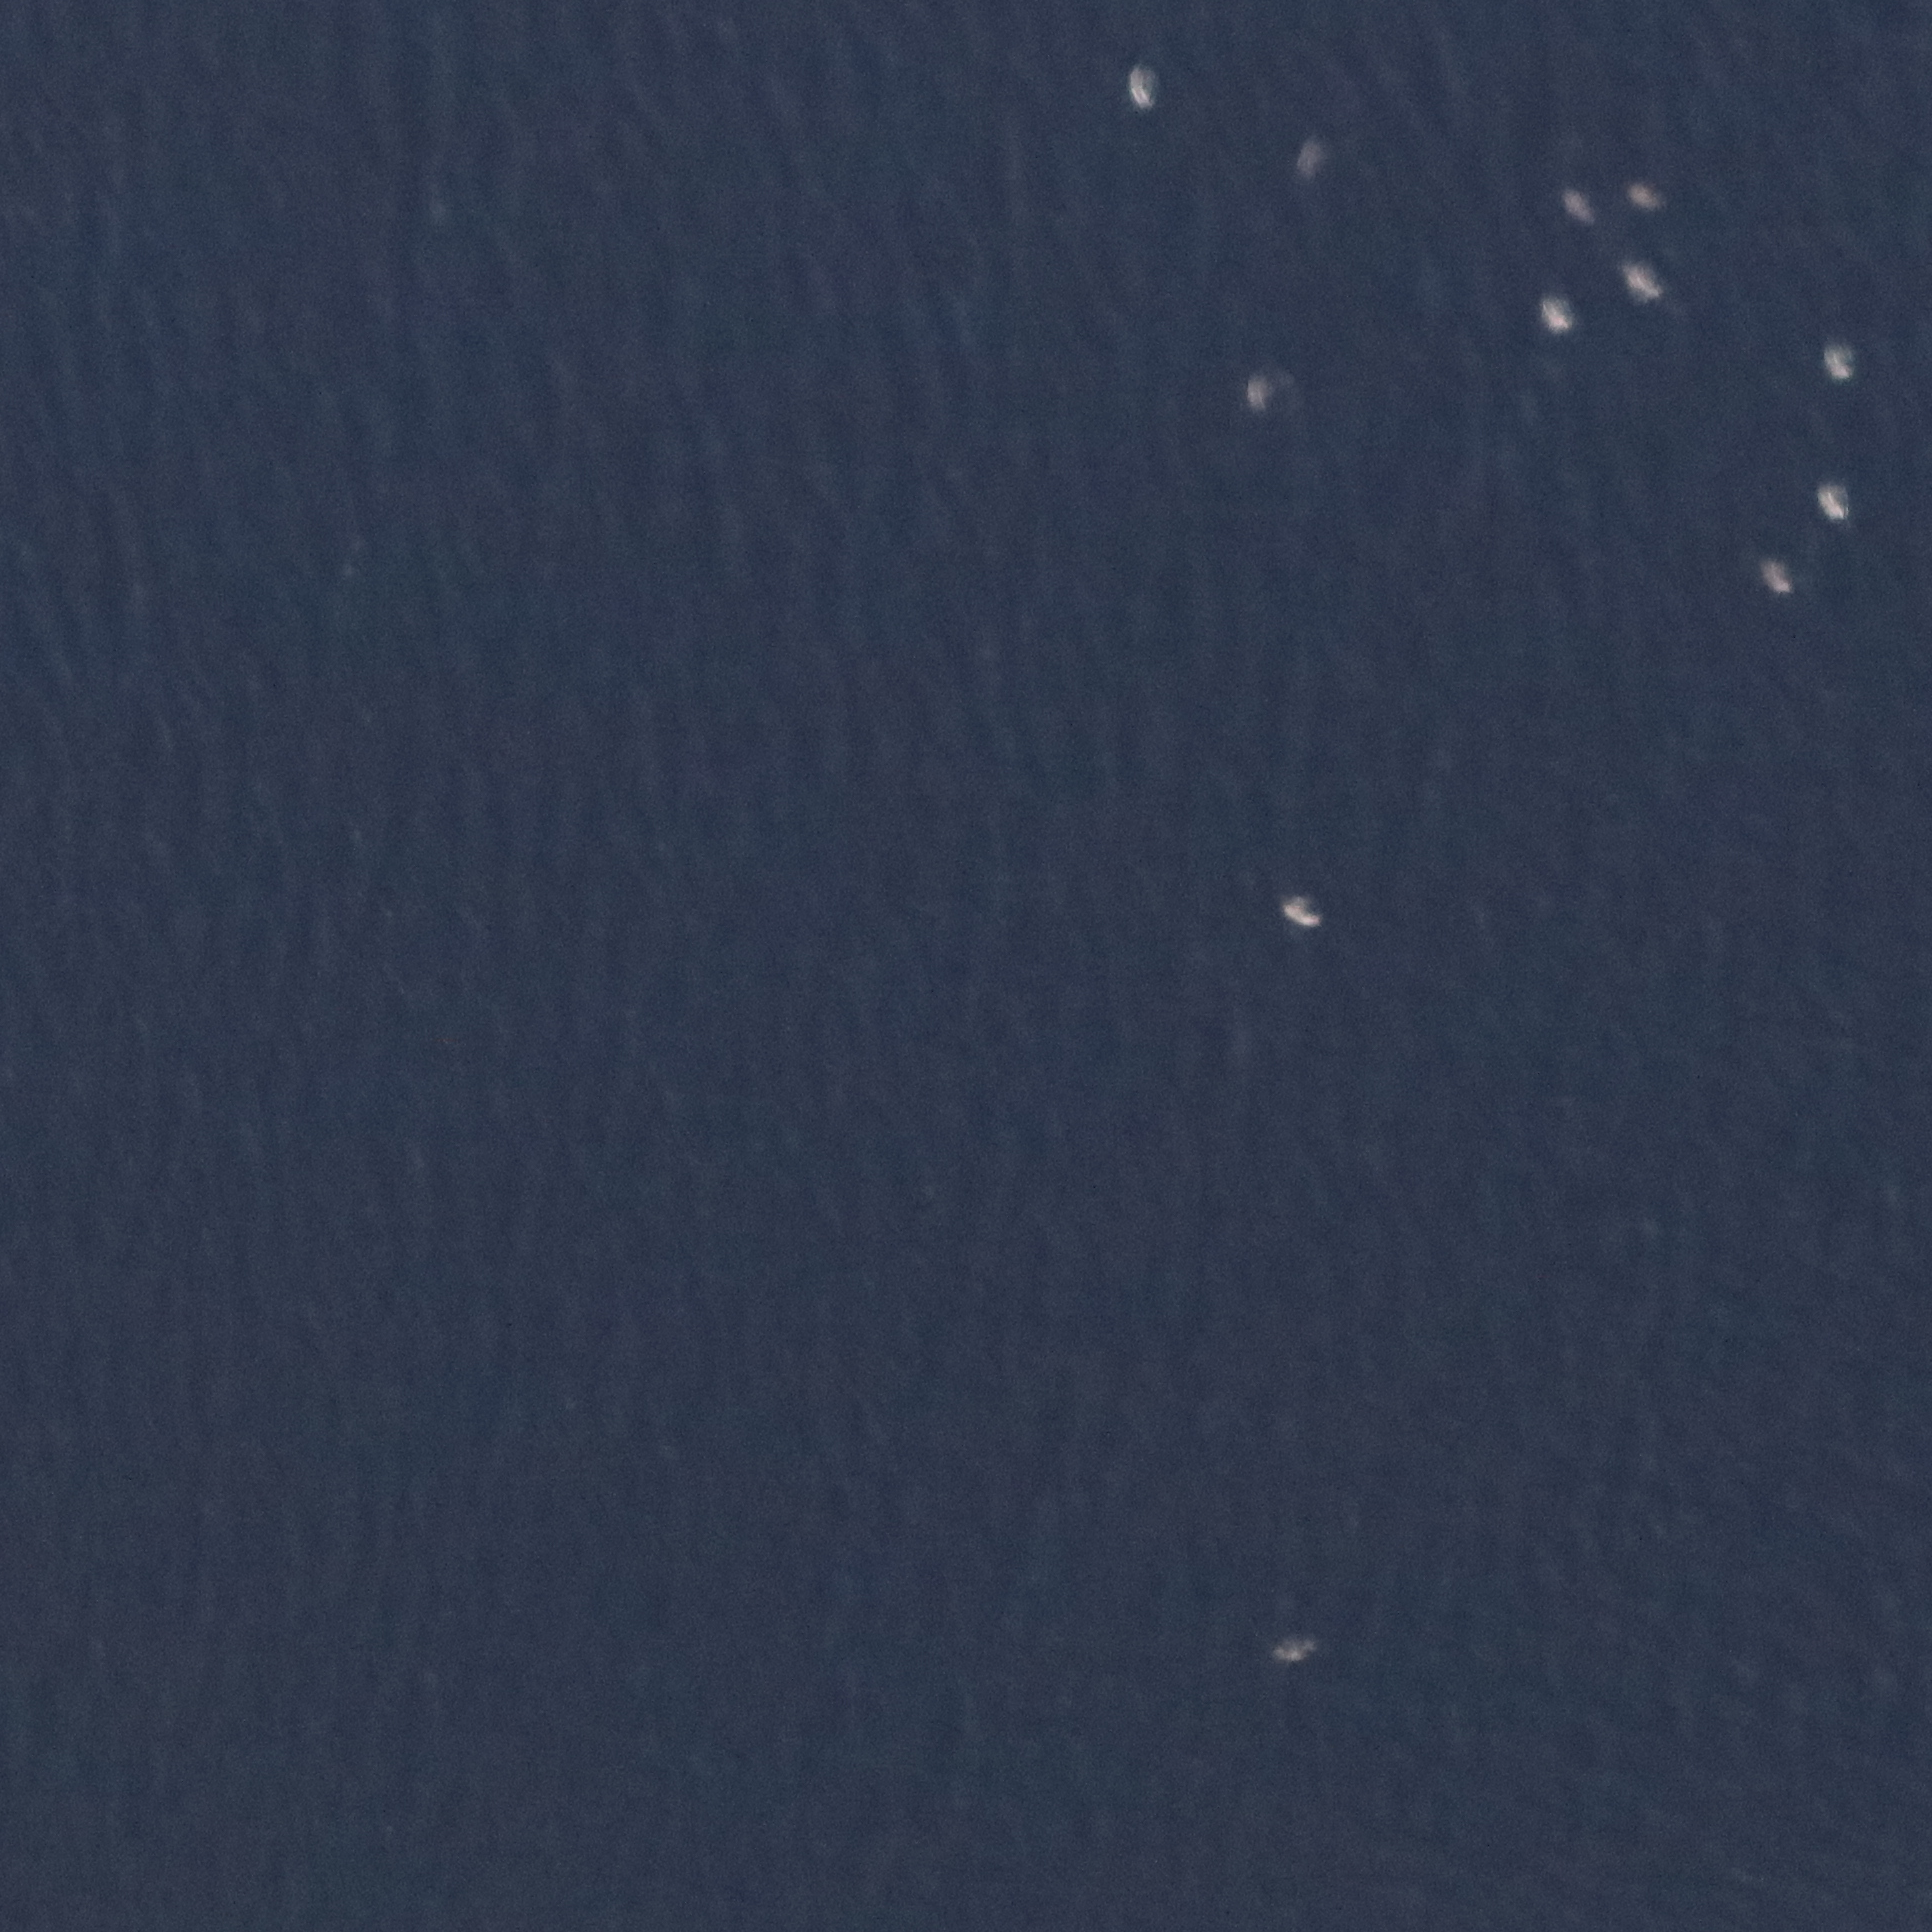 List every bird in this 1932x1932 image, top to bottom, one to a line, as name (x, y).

other bird (1141, 83)
other bird (1314, 159)
other bird (1643, 197)
other bird (1571, 199)
other bird (1654, 282)
other bird (1557, 310)
other bird (1841, 355)
other bird (1262, 389)
other bird (1837, 499)
other bird (1778, 569)
other bird (1296, 907)
other bird (1296, 1648)